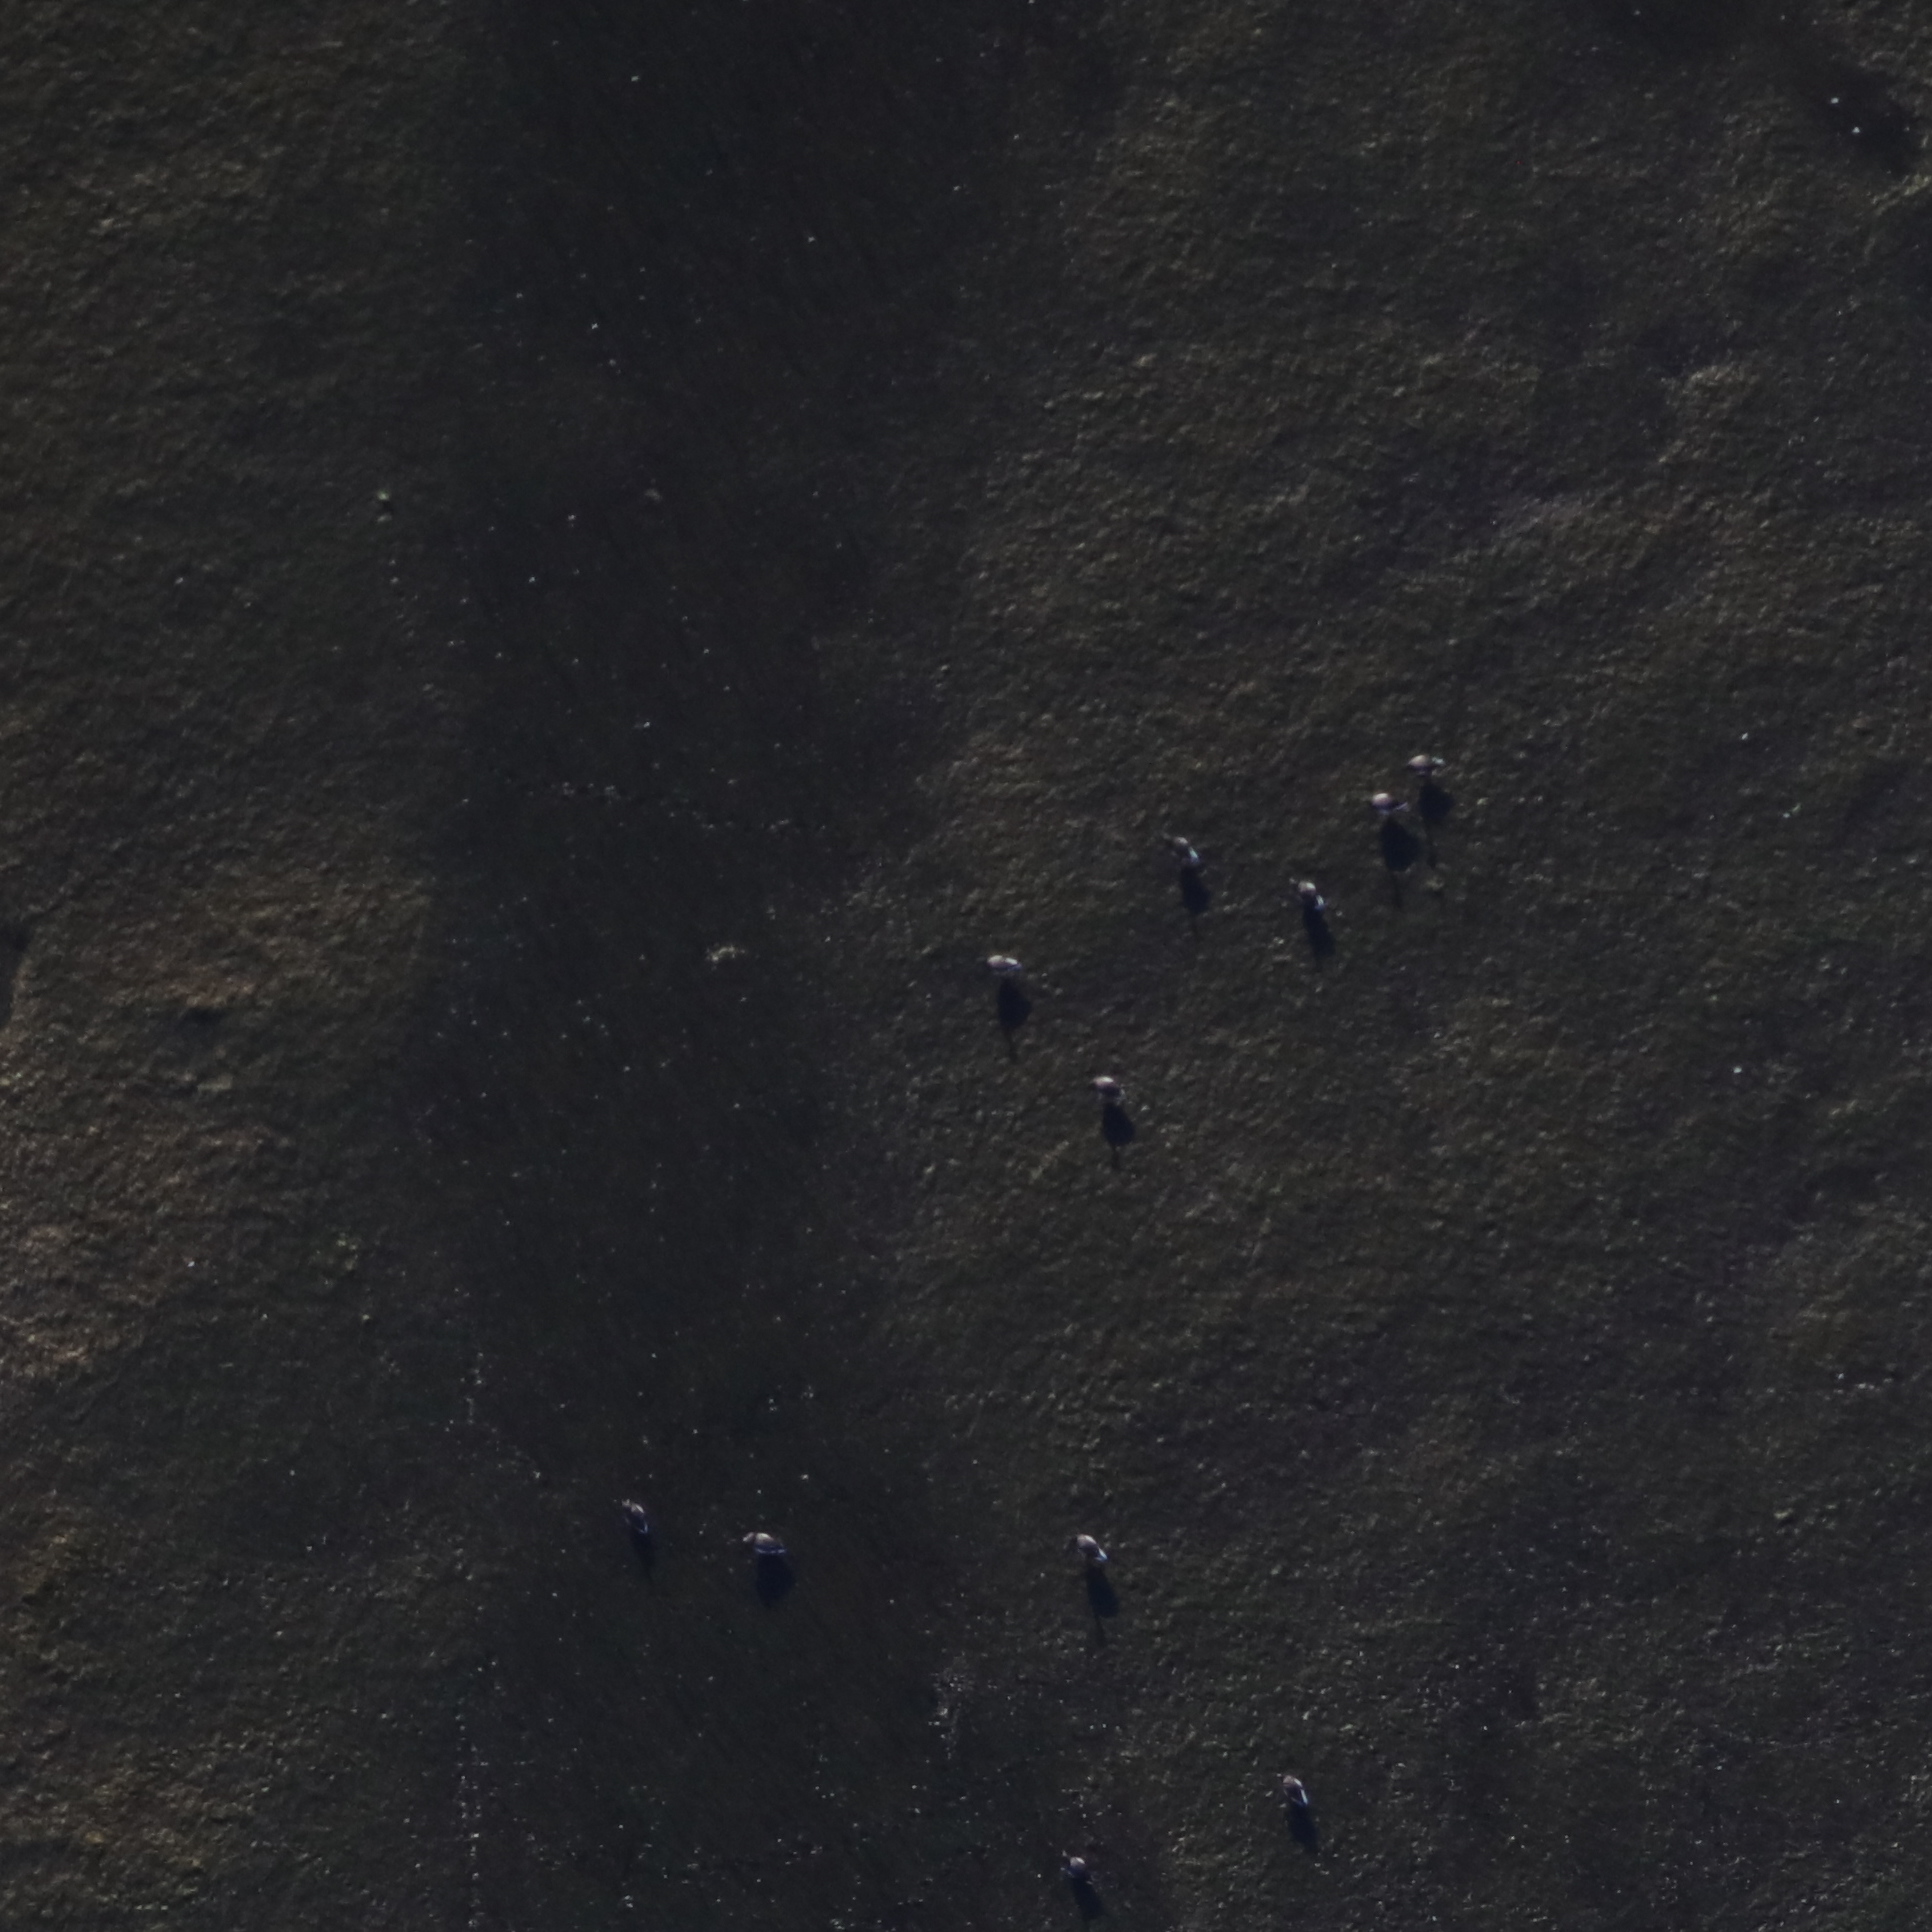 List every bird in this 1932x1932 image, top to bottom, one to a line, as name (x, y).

brant (1426, 760)
brant (1385, 800)
brant (1186, 842)
brant (1304, 896)
brant (1012, 966)
brant (1111, 1086)
brant (641, 1517)
brant (765, 1540)
brant (1088, 1547)
brant (1292, 1785)
brant (1073, 1864)